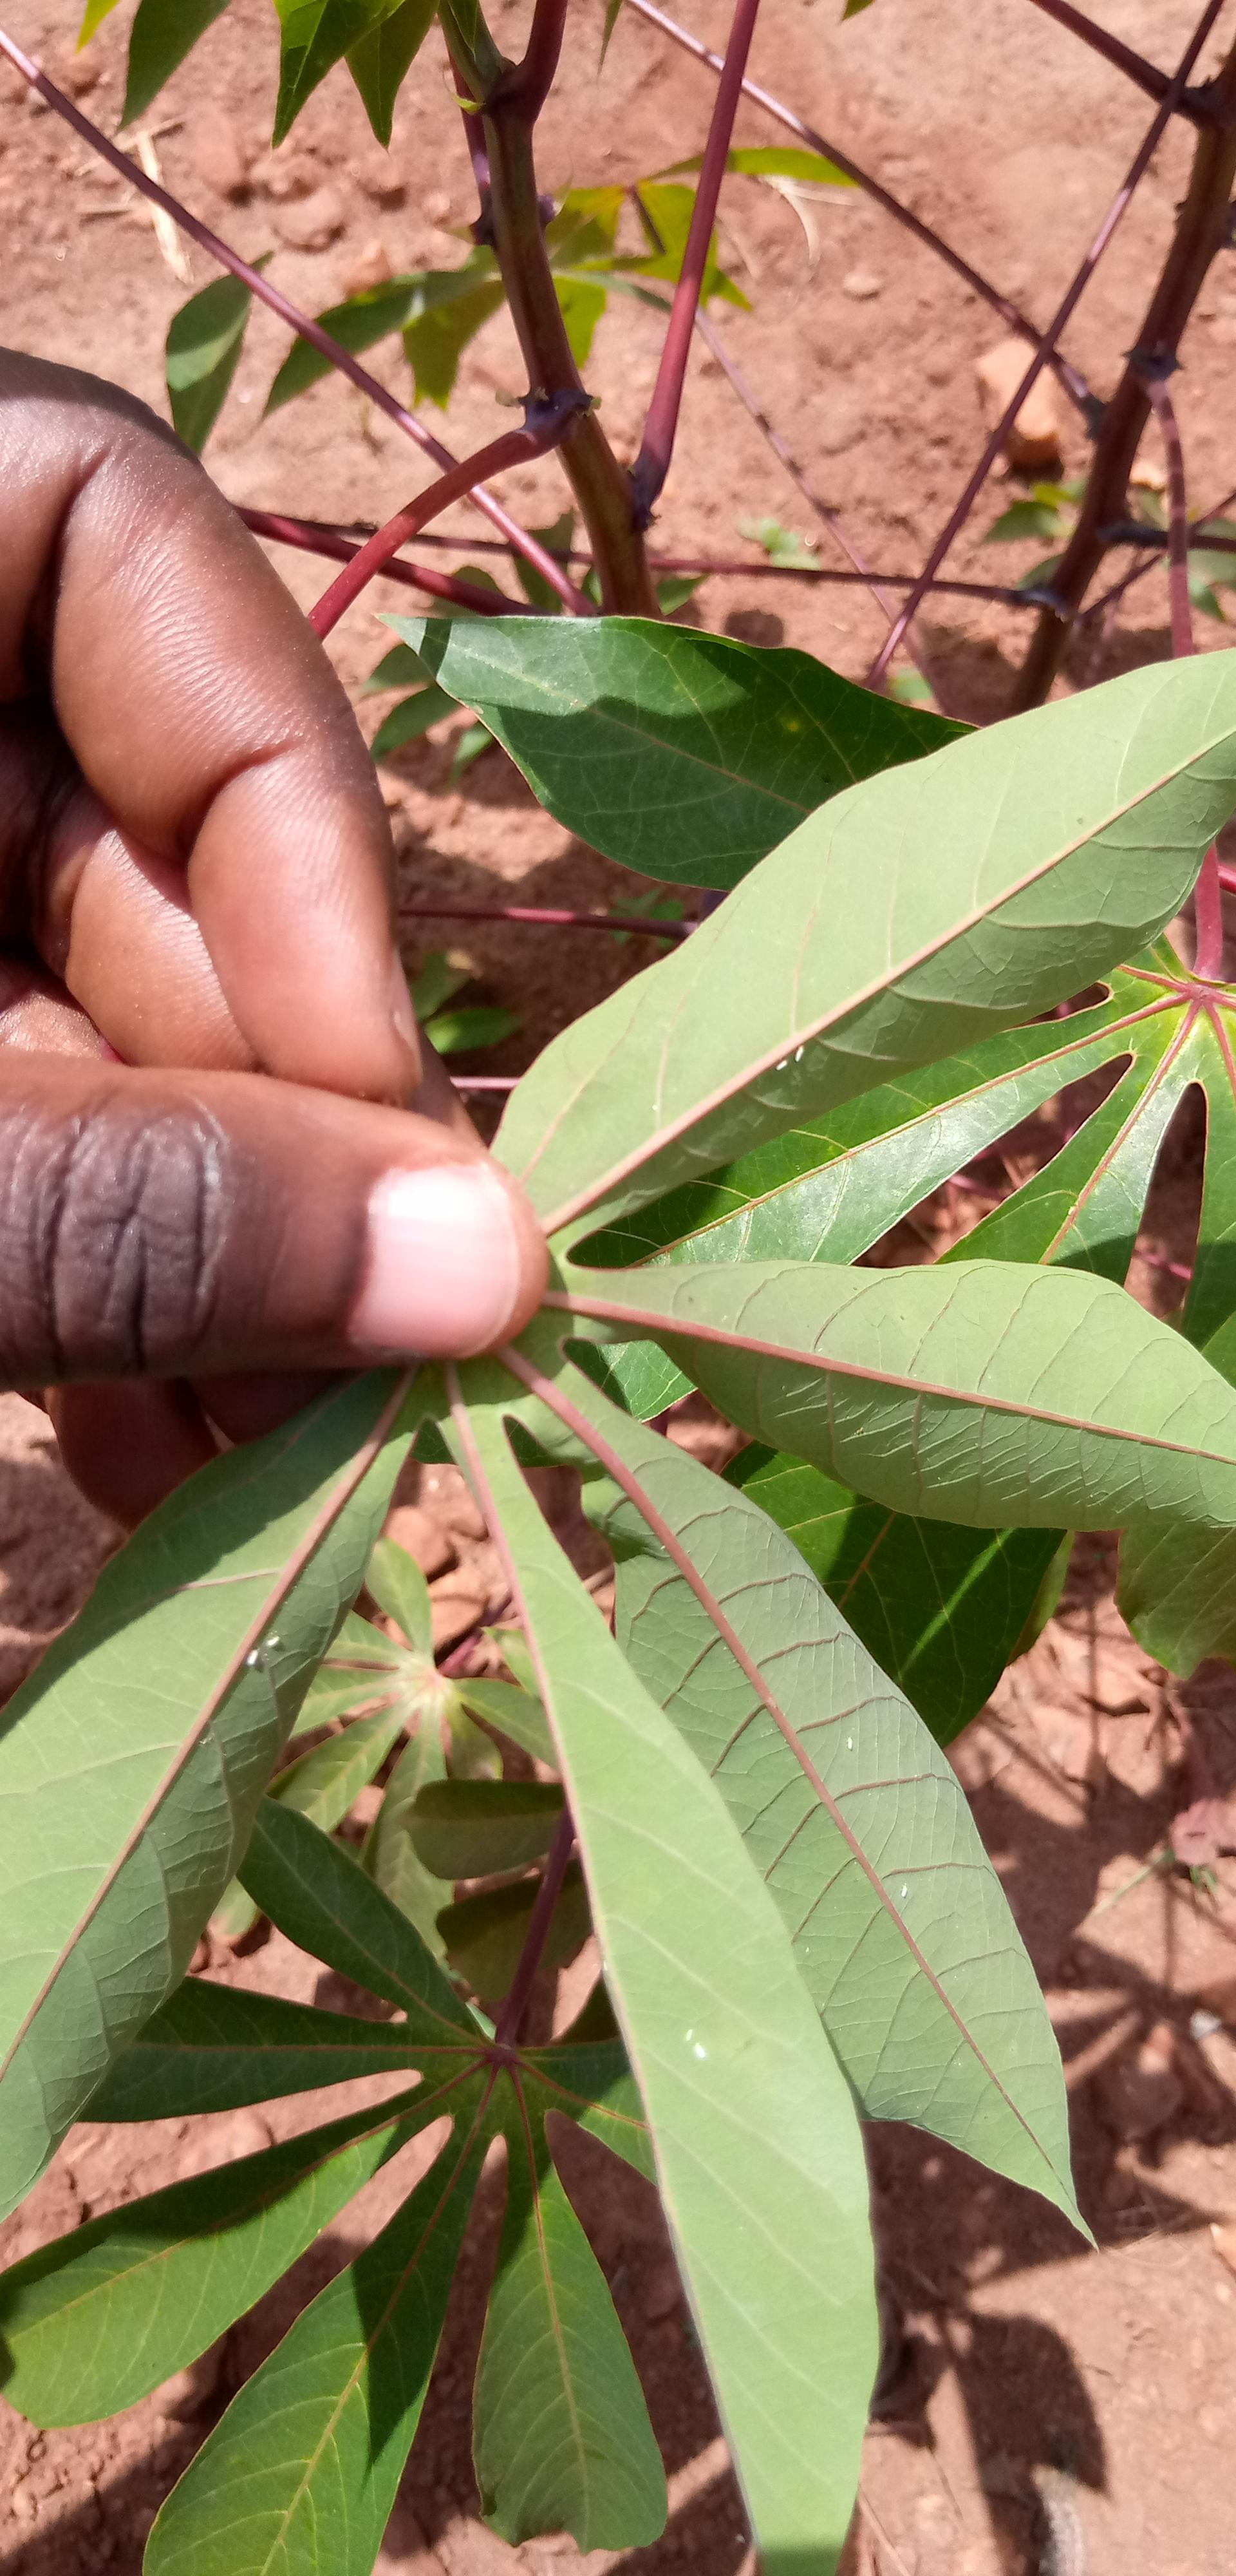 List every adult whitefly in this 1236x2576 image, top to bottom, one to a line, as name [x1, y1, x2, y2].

whitefly [794, 1032, 814, 1072]
whitefly [771, 1052, 792, 1081]
whitefly [257, 1631, 290, 1669]
whitefly [229, 1640, 268, 1690]
whitefly [828, 1730, 867, 1766]
whitefly [883, 1873, 921, 1920]
whitefly [669, 2020, 719, 2079]
whitefly [683, 2045, 728, 2072]